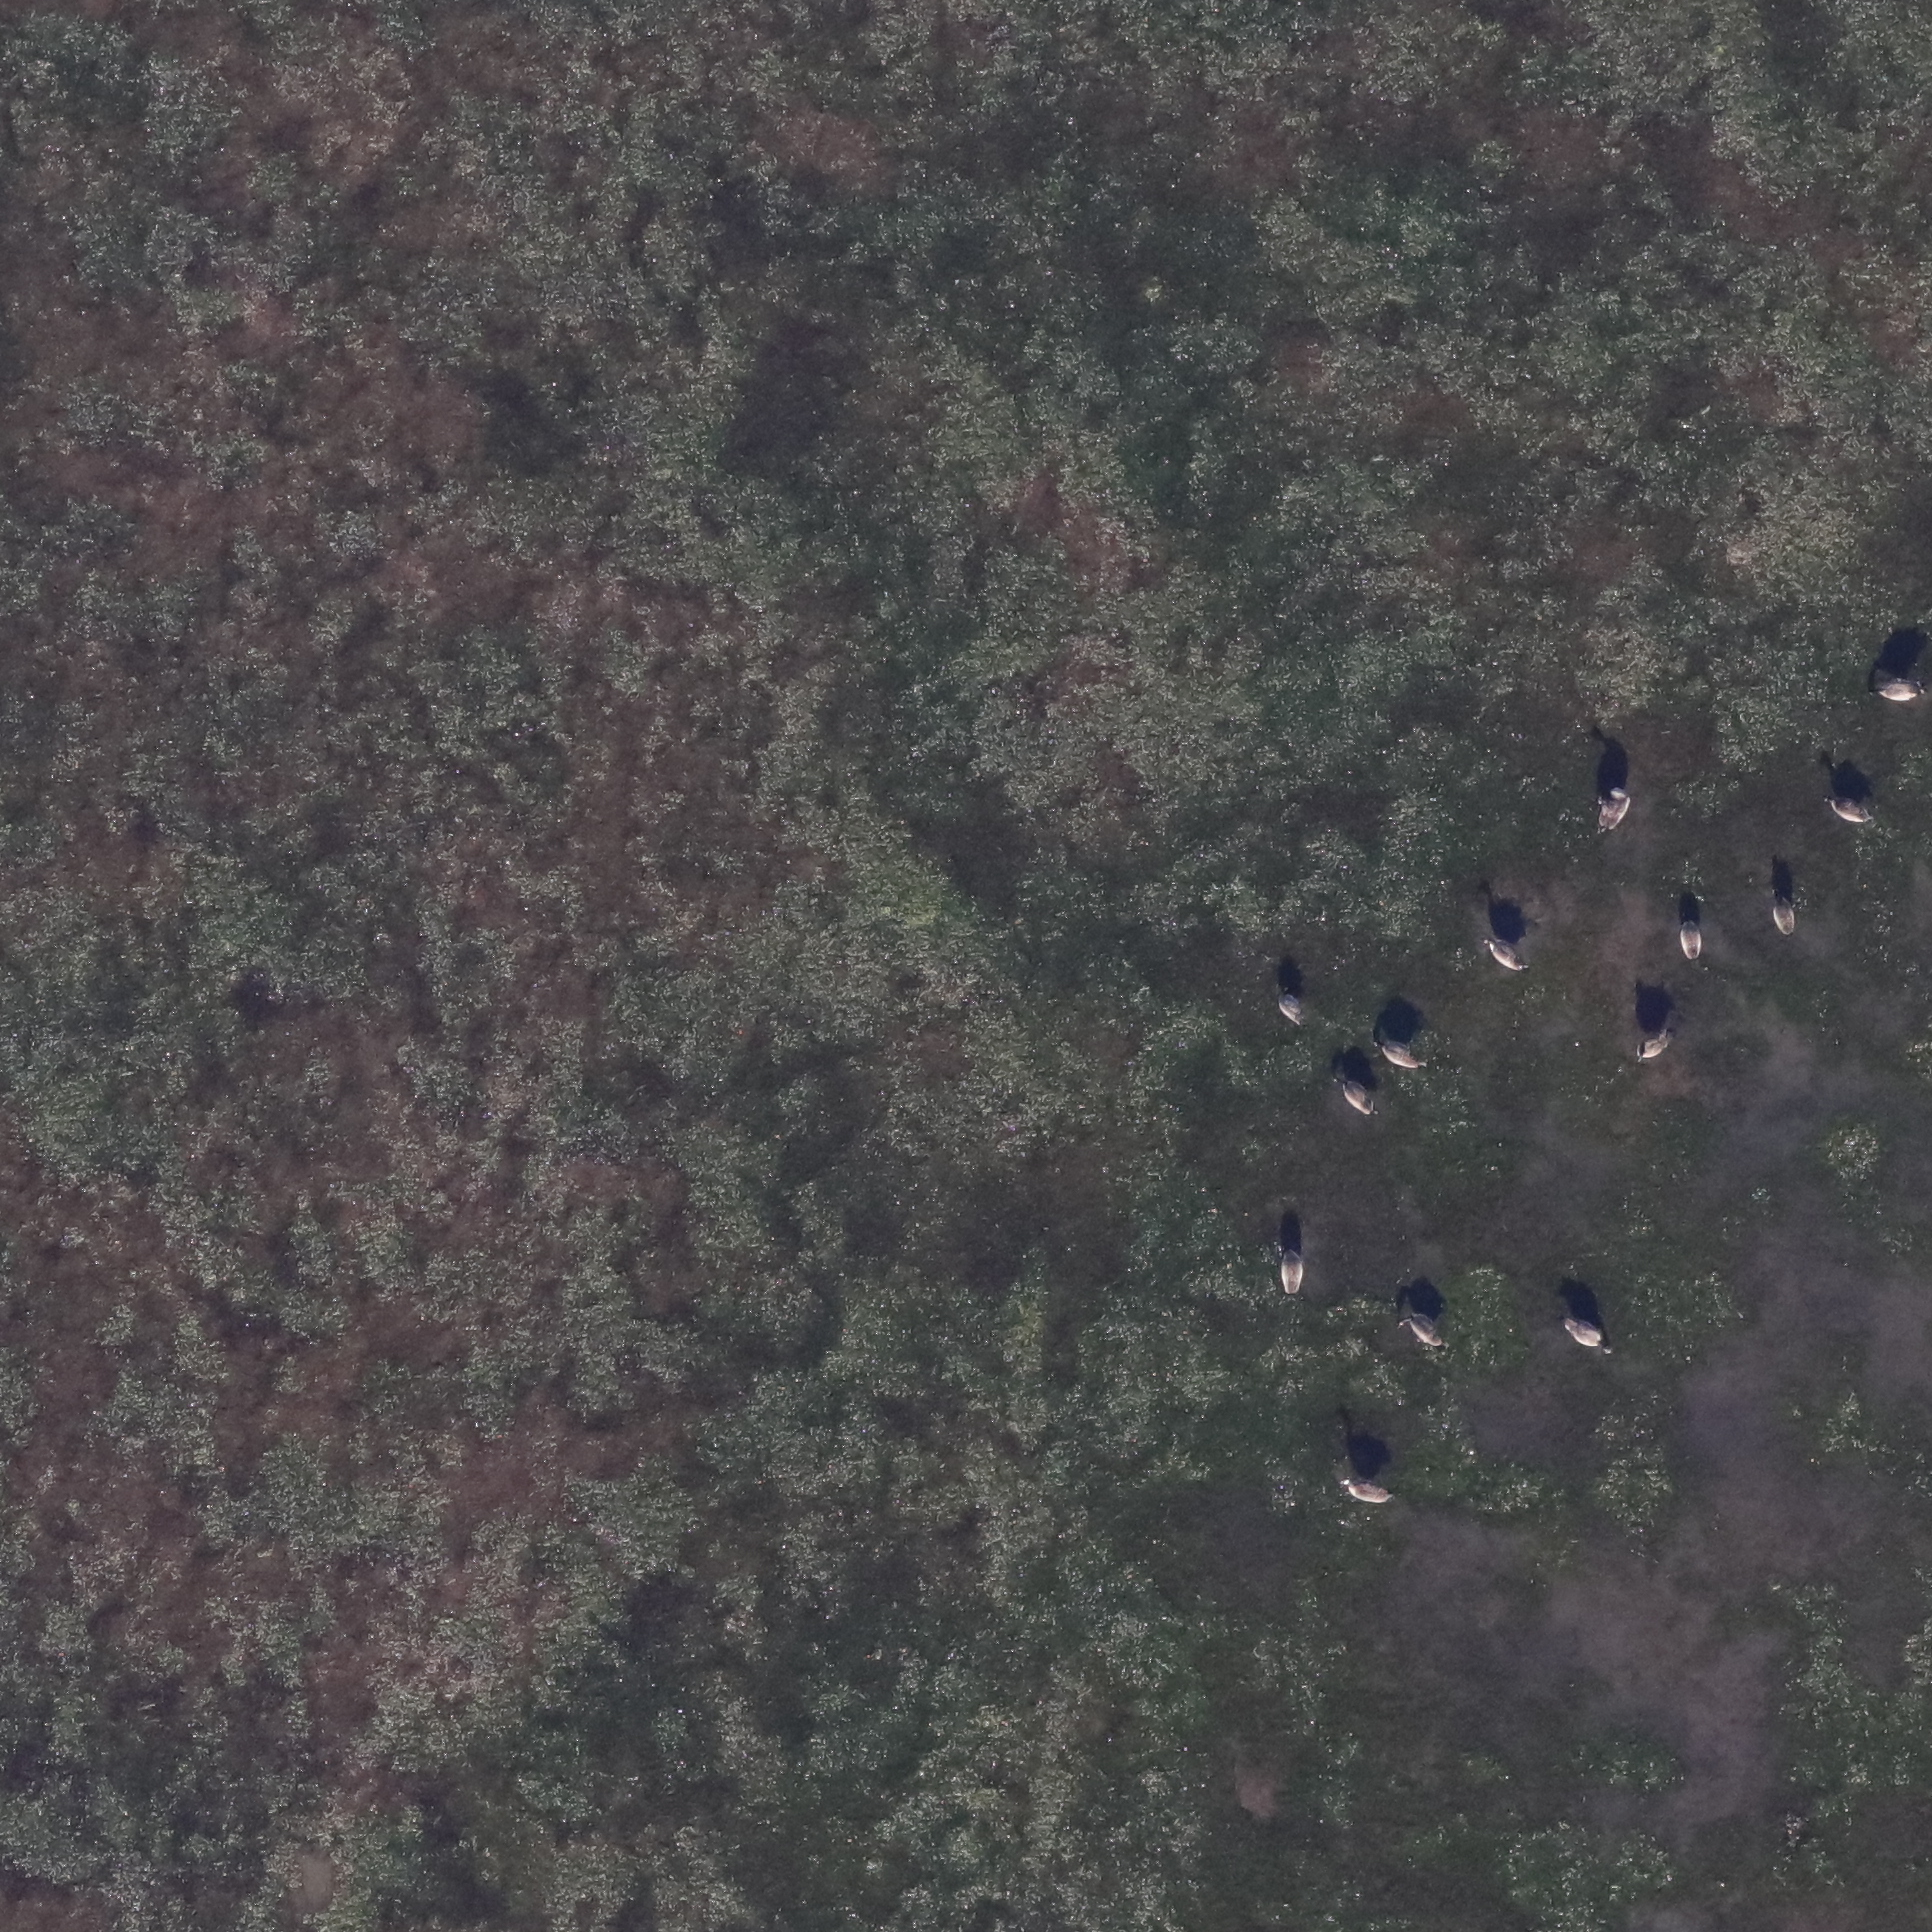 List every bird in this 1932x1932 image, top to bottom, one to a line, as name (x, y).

Canada goose (1898, 688)
Canada goose (1614, 809)
Canada goose (1850, 809)
Canada goose (1785, 918)
Canada goose (1690, 940)
Canada goose (1503, 954)
Canada goose (1292, 1007)
Canada goose (1652, 1044)
Canada goose (1401, 1055)
Canada goose (1356, 1096)
Canada goose (1294, 1271)
Canada goose (1426, 1332)
Canada goose (1585, 1332)
Canada goose (1369, 1489)